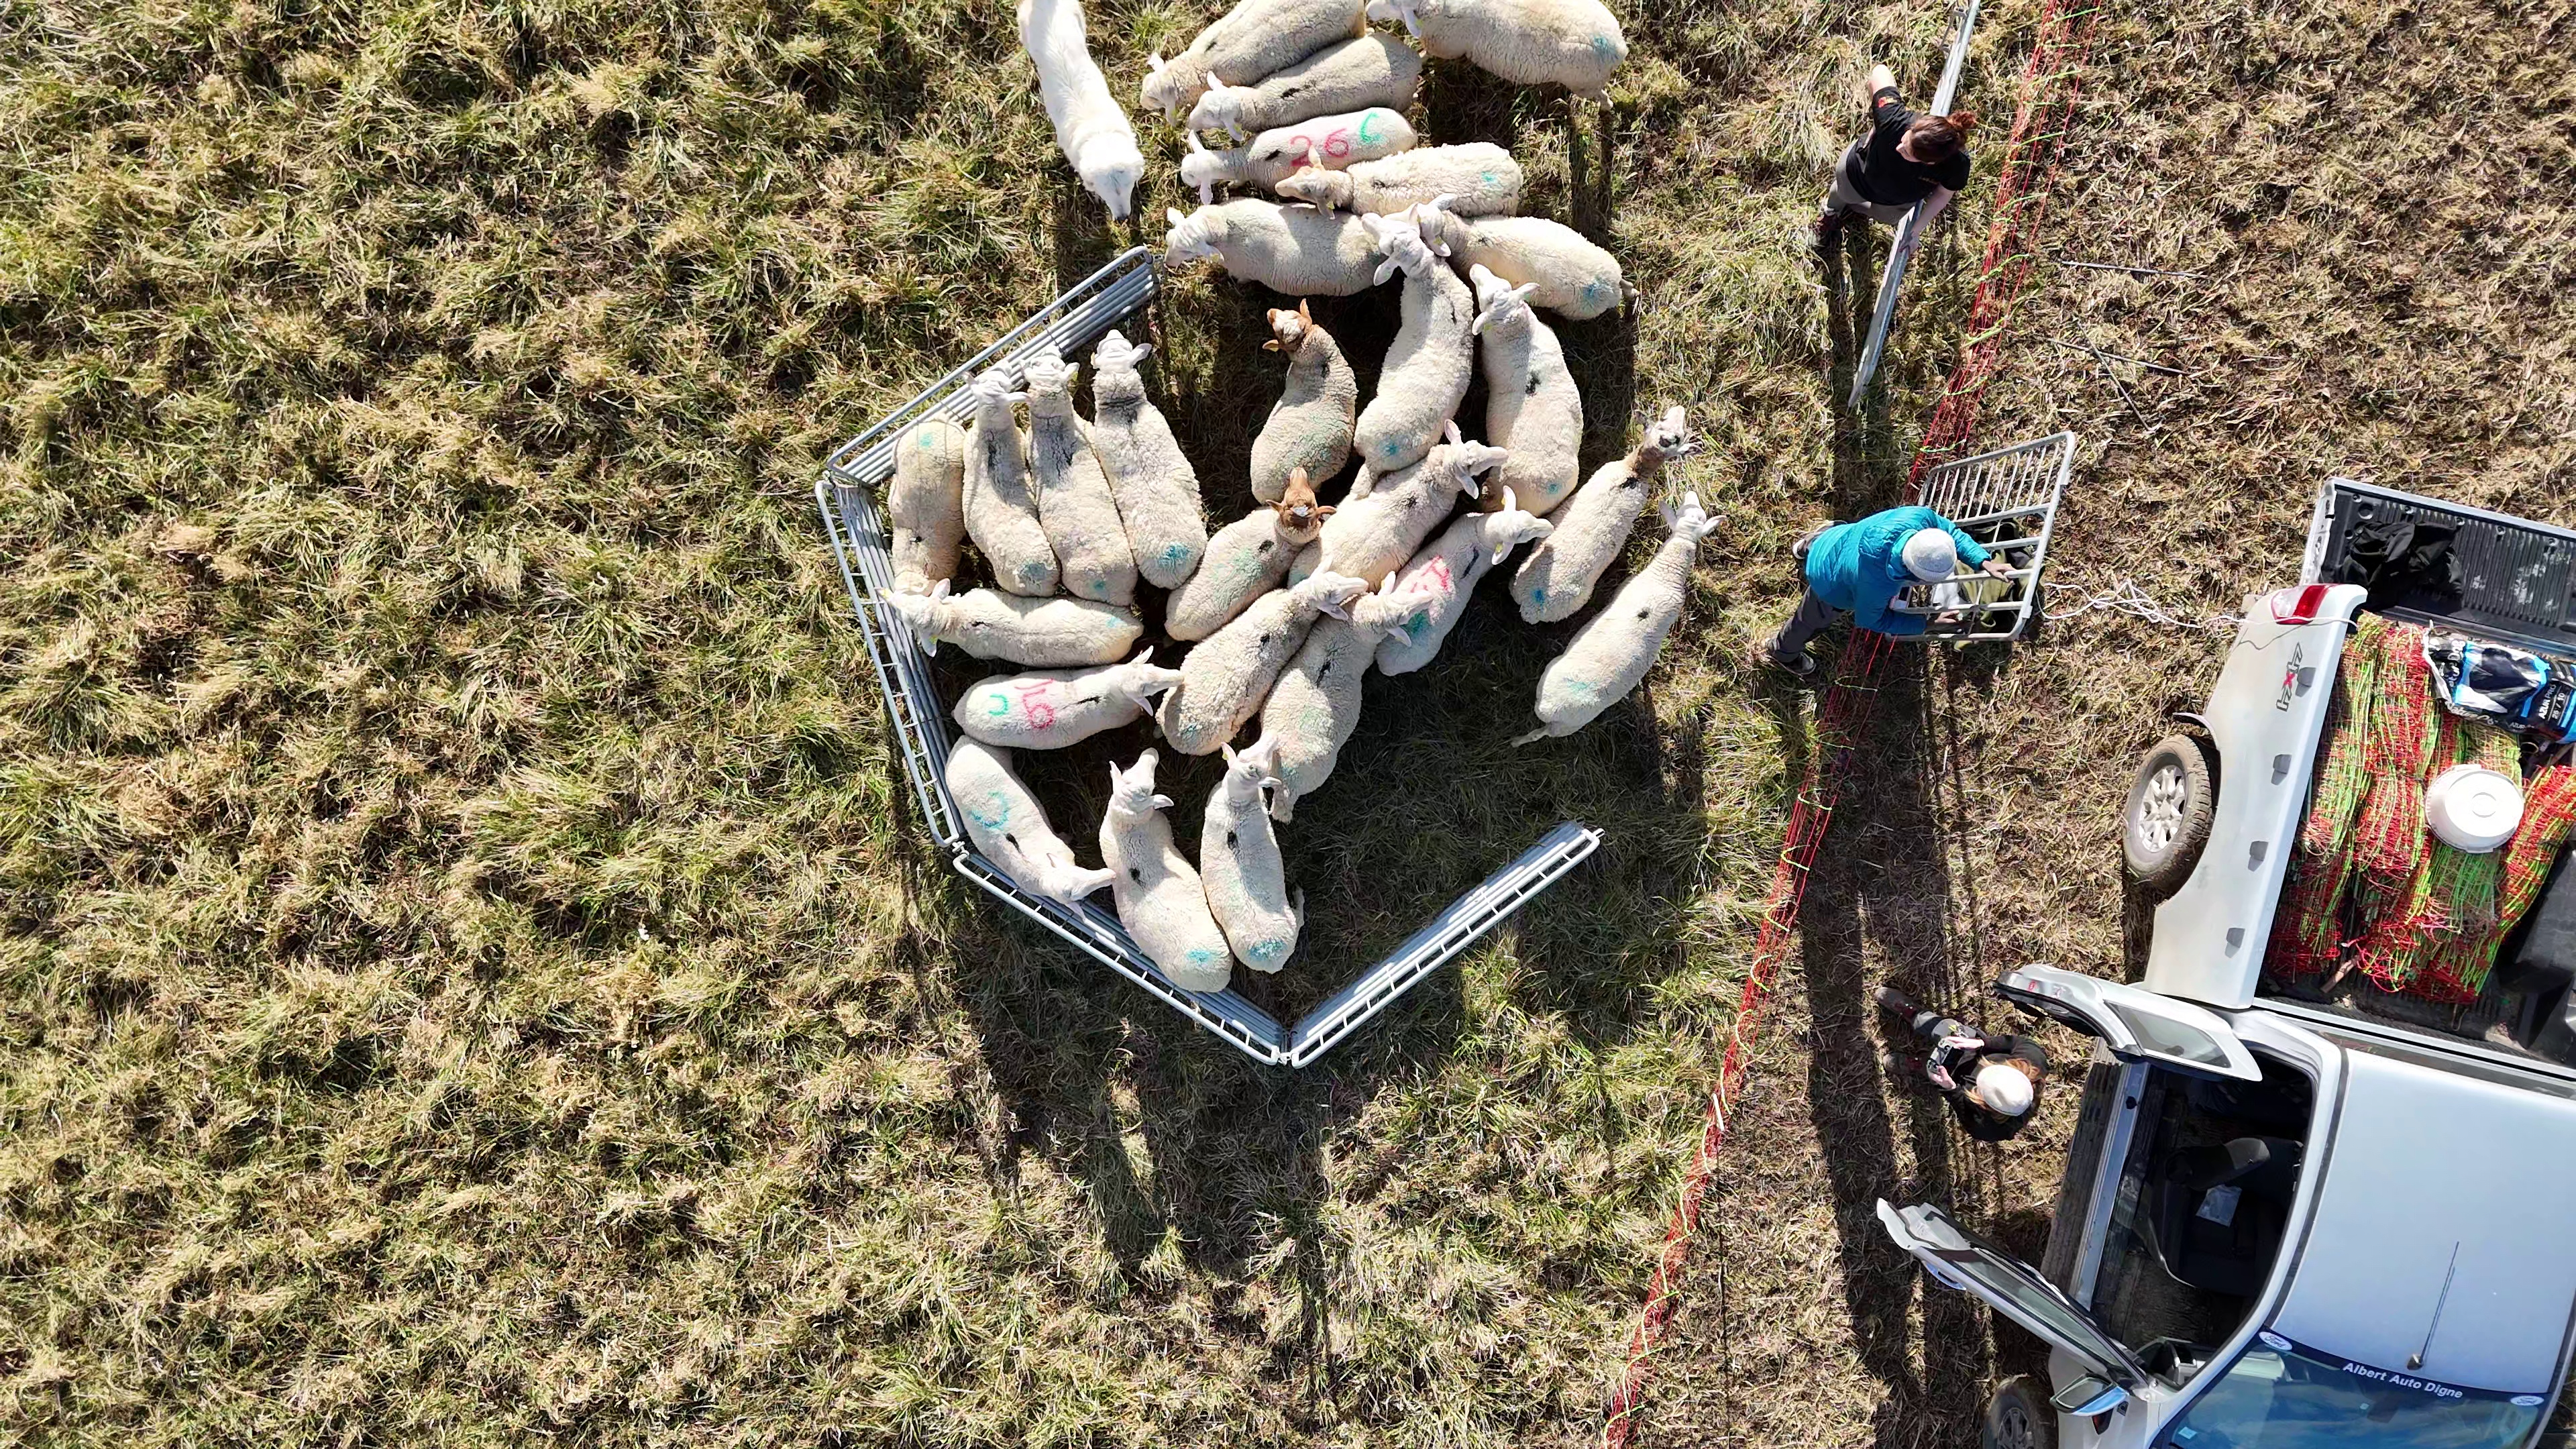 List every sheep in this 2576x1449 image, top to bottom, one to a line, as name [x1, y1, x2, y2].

sheep [1140, 0, 1395, 124]
sheep [1364, 0, 1628, 94]
sheep [1187, 30, 1422, 141]
sheep [1180, 100, 1416, 204]
sheep [1273, 142, 1524, 221]
sheep [1410, 192, 1639, 322]
sheep [1164, 200, 1385, 296]
sheep [1355, 201, 1477, 474]
sheep [1465, 263, 1587, 516]
sheep [1247, 309, 1362, 510]
sheep [1090, 328, 1206, 587]
sheep [1014, 340, 1138, 603]
sheep [957, 358, 1058, 597]
sheep [1513, 402, 1693, 625]
sheep [883, 412, 968, 596]
sheep [1287, 423, 1509, 598]
sheep [1163, 467, 1338, 643]
sheep [1377, 486, 1554, 675]
sheep [1512, 492, 1725, 751]
sheep [1158, 558, 1367, 757]
sheep [1260, 571, 1432, 821]
sheep [877, 574, 1145, 668]
sheep [954, 647, 1182, 750]
sheep [1200, 733, 1311, 974]
sheep [946, 735, 1116, 923]
sheep [1099, 748, 1232, 992]